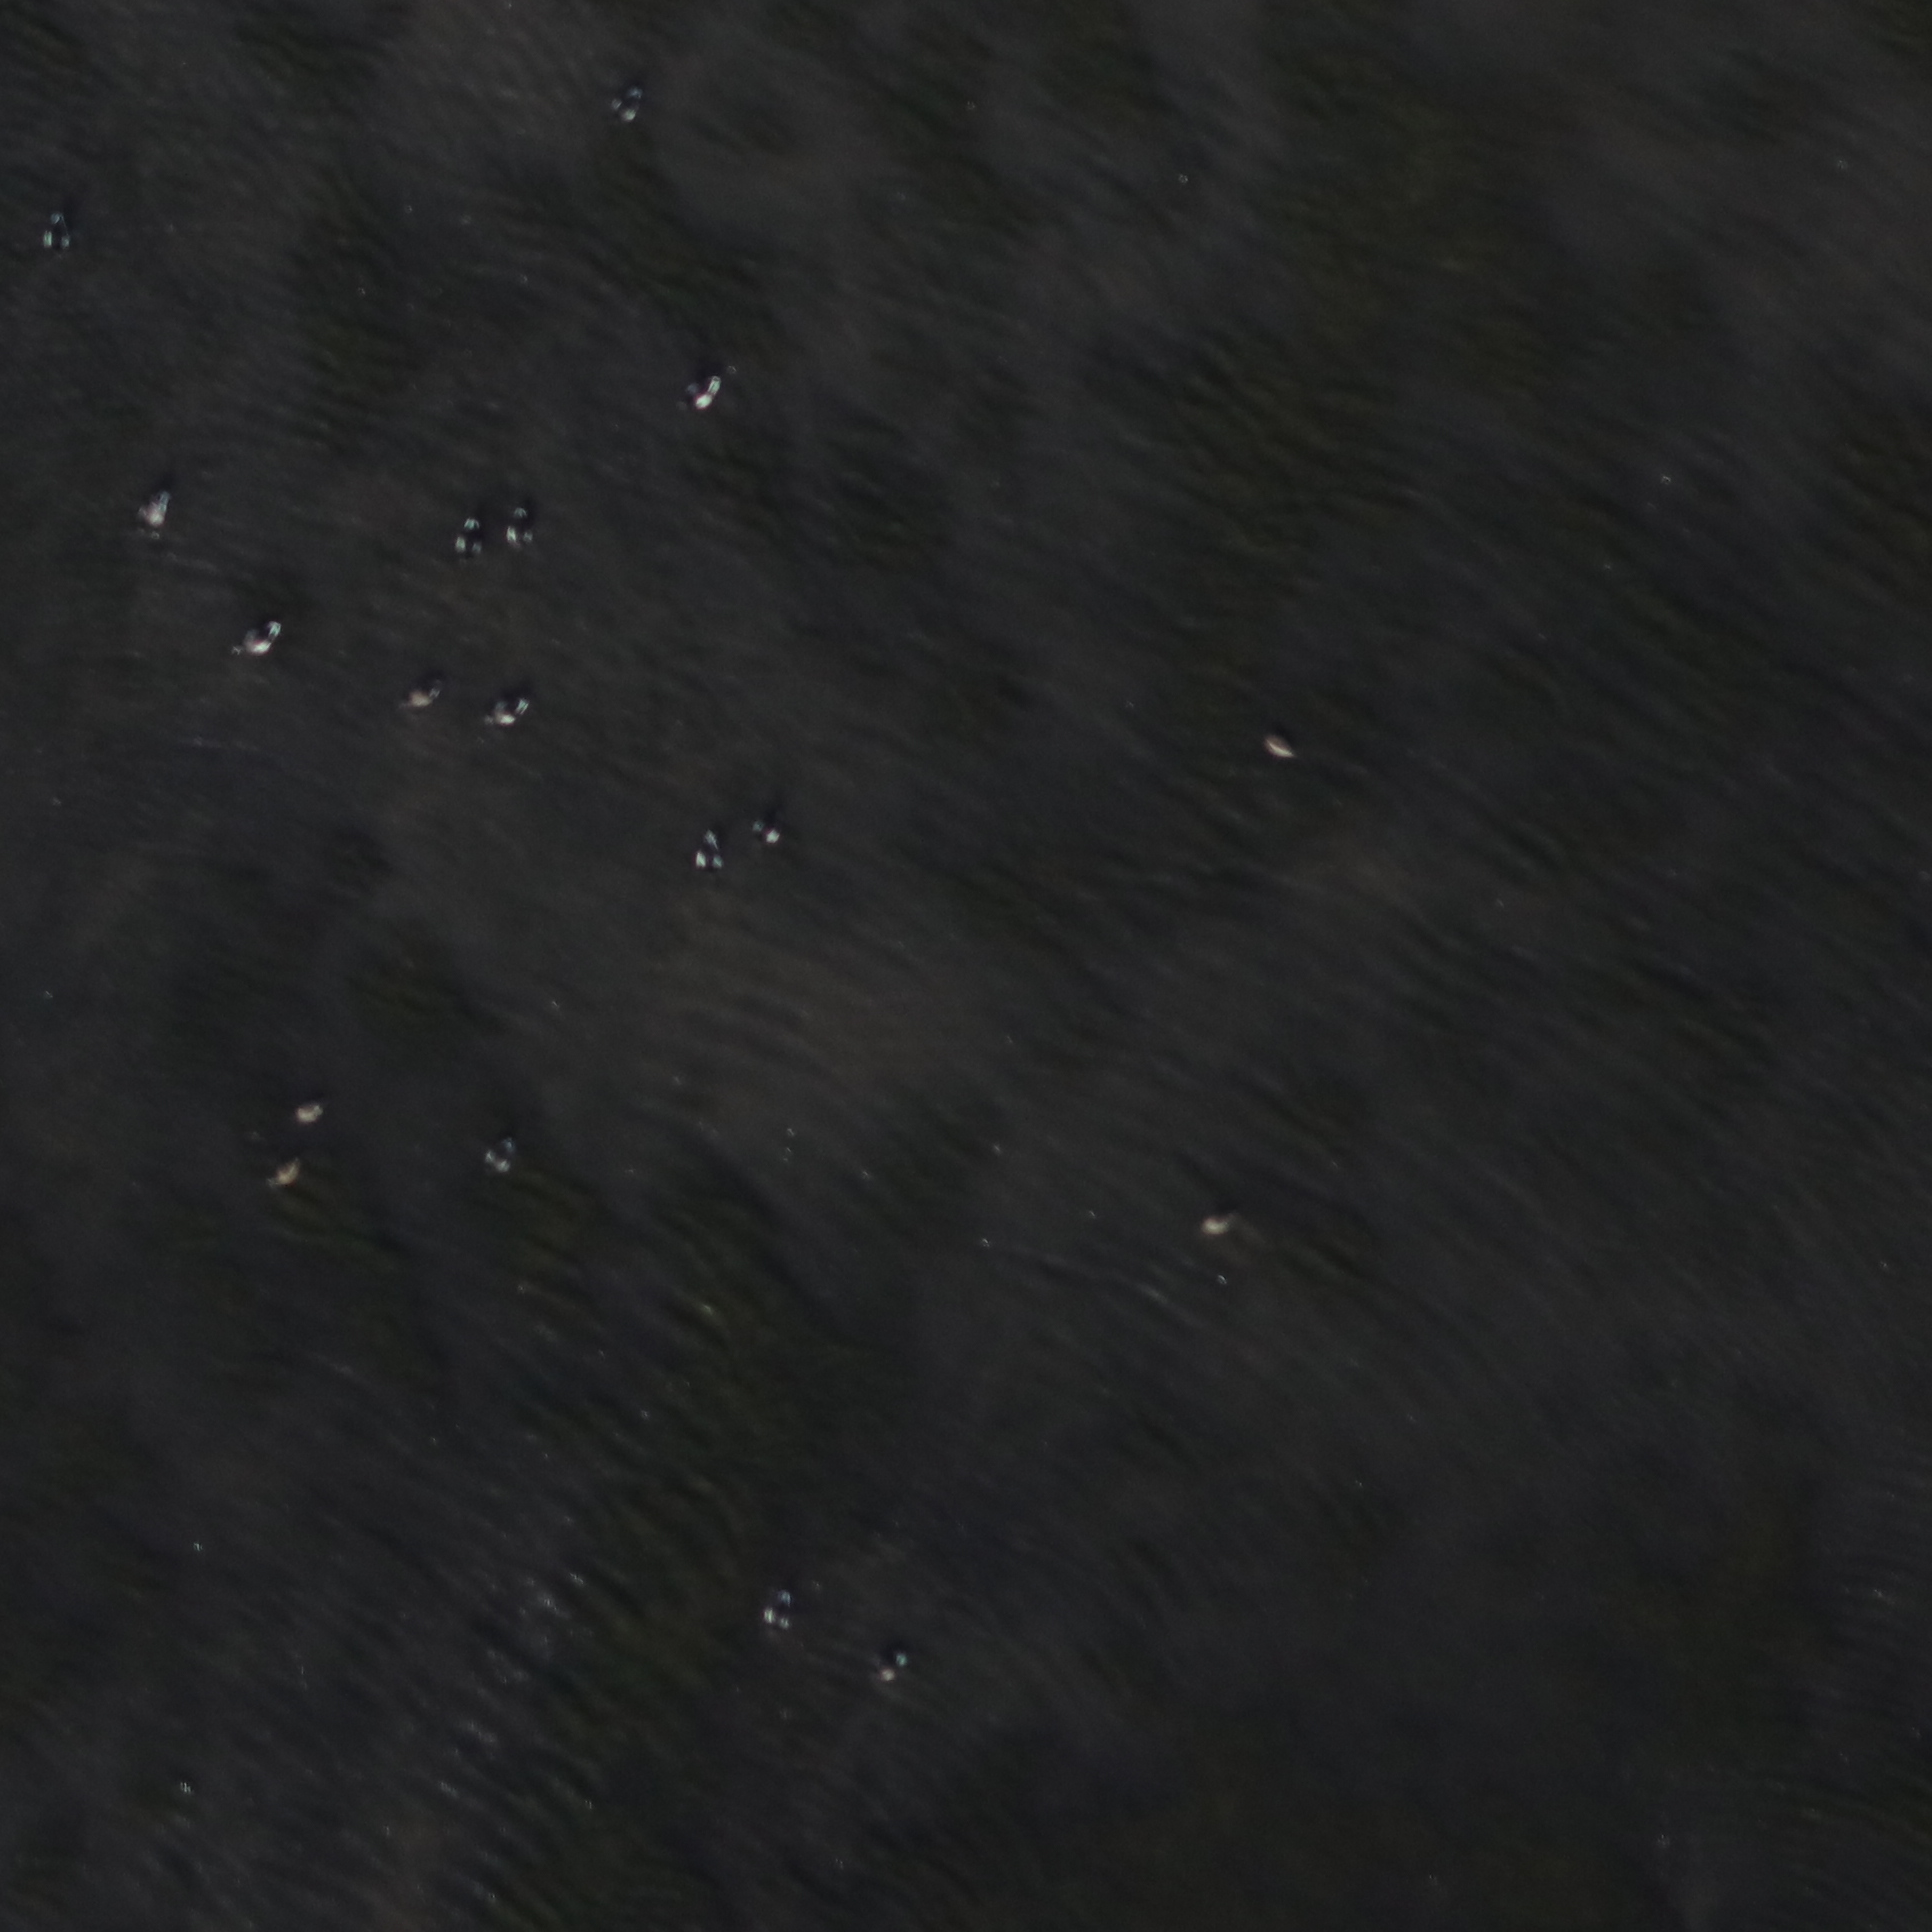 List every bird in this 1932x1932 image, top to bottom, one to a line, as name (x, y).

brant (625, 102)
brant (59, 236)
brant (710, 392)
brant (146, 522)
brant (514, 525)
brant (474, 537)
brant (257, 642)
brant (420, 692)
brant (511, 711)
other bird (1277, 744)
brant (764, 831)
brant (709, 854)
other bird (312, 1116)
brant (497, 1152)
other bird (283, 1176)
brant (786, 1615)
brant (887, 1662)